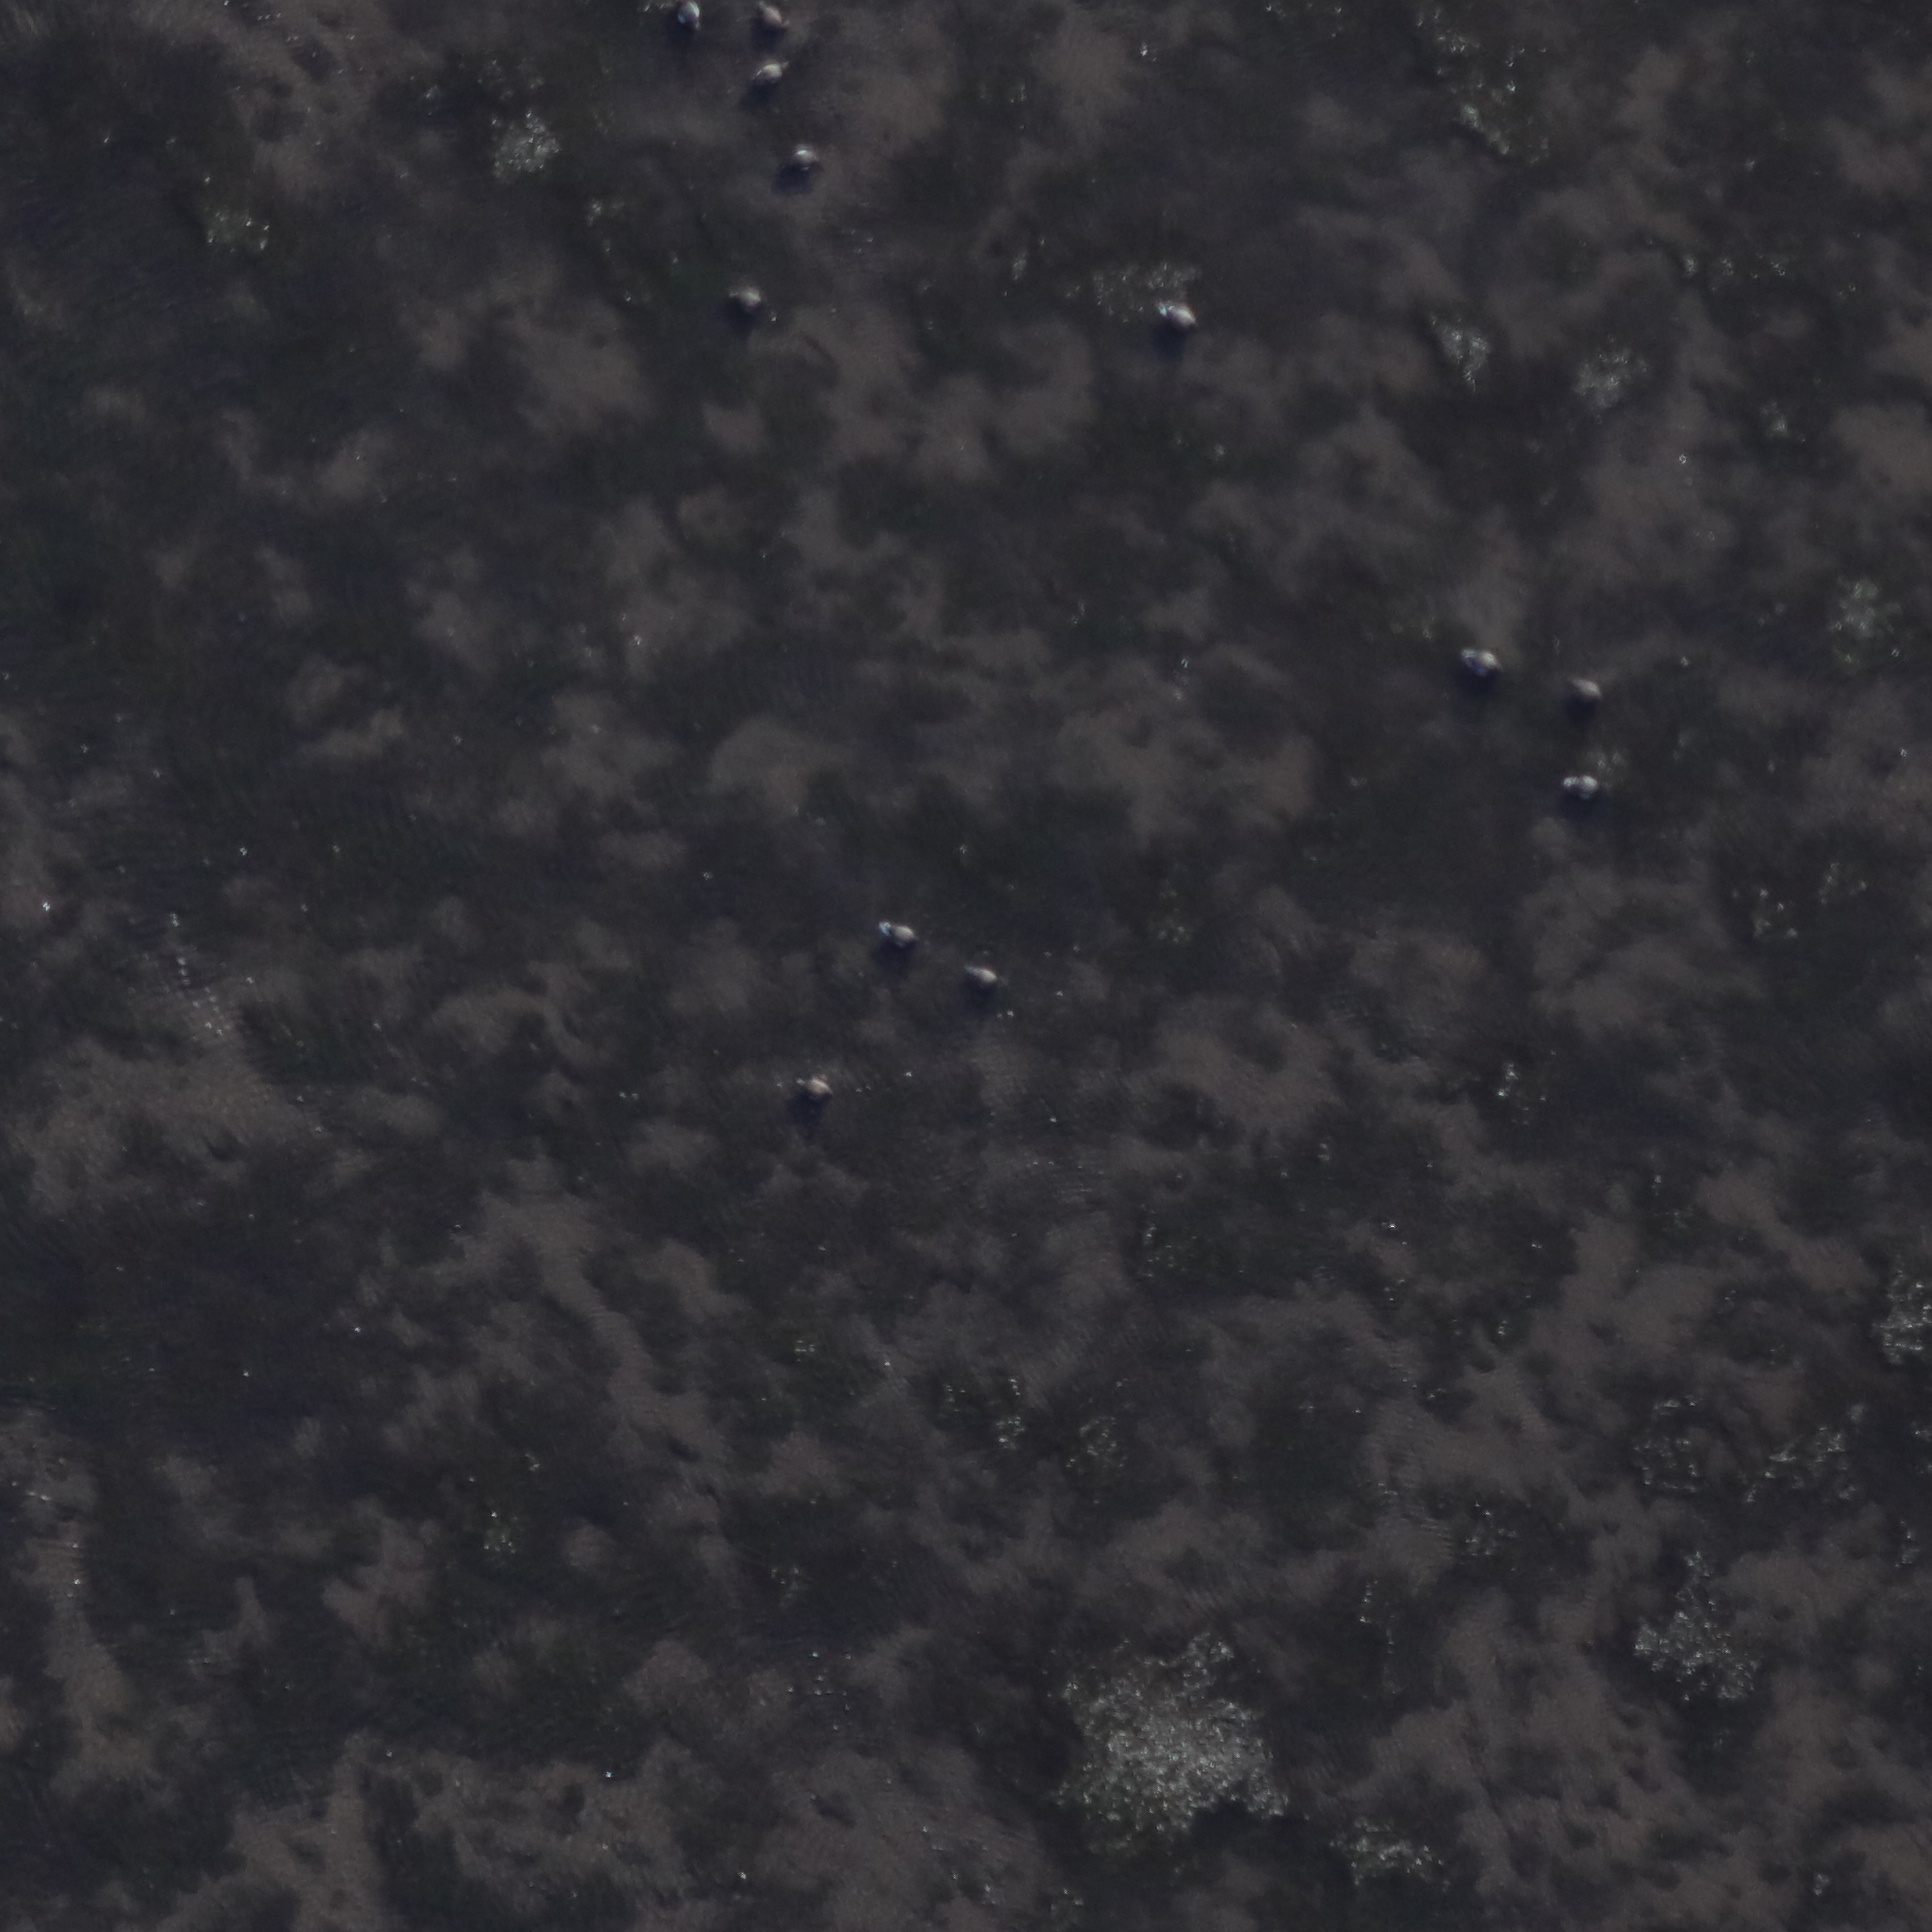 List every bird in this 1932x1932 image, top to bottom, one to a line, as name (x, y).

brant (685, 13)
brant (774, 22)
brant (774, 76)
brant (803, 162)
brant (749, 297)
brant (1182, 319)
brant (1484, 663)
brant (1582, 688)
brant (1589, 785)
brant (901, 936)
brant (984, 976)
brant (816, 1088)